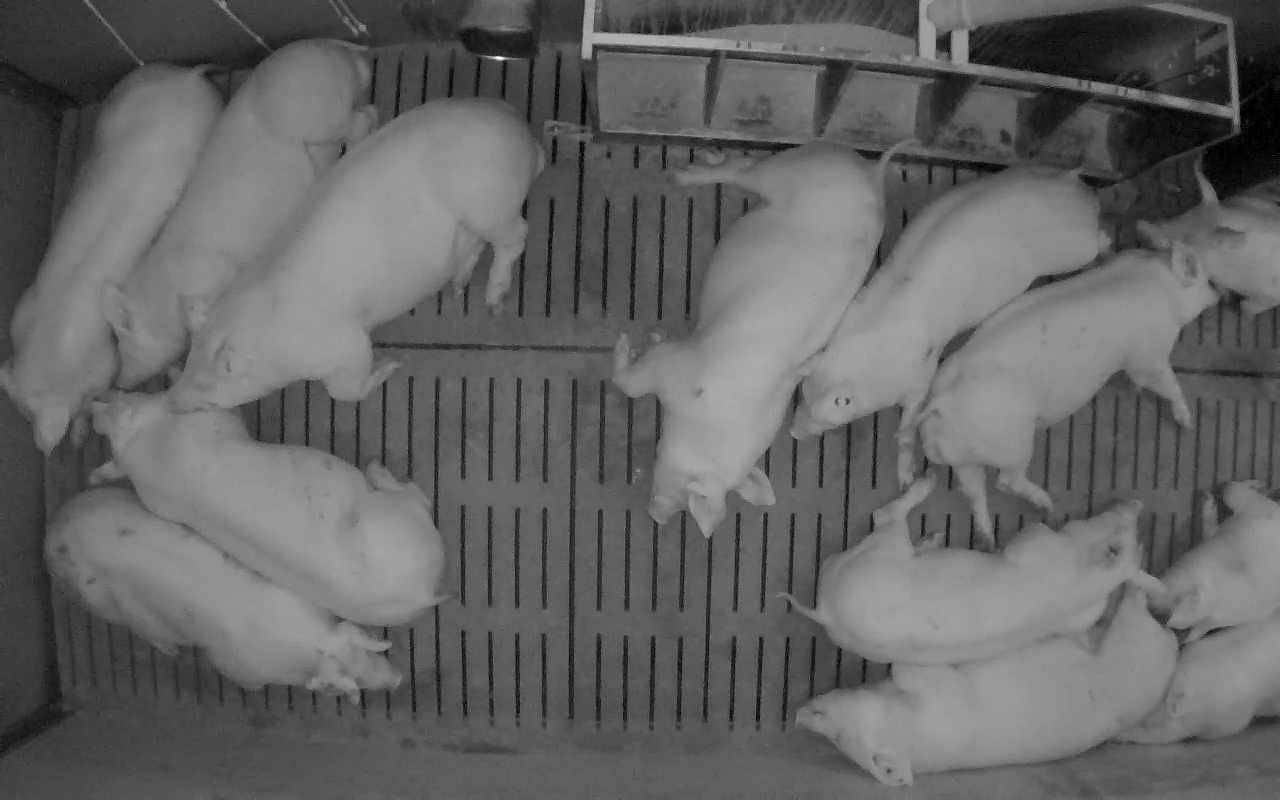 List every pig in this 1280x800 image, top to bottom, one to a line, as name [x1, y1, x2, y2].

pig [98, 38, 380, 390]
pig [0, 58, 233, 458]
pig [164, 94, 547, 417]
pig [609, 135, 926, 544]
pig [1136, 156, 1279, 318]
pig [782, 165, 1118, 490]
pig [912, 239, 1224, 550]
pig [87, 383, 462, 627]
pig [777, 471, 1169, 666]
pig [1147, 480, 1277, 648]
pig [45, 487, 402, 706]
pig [798, 544, 1180, 788]
pig [1107, 611, 1277, 744]